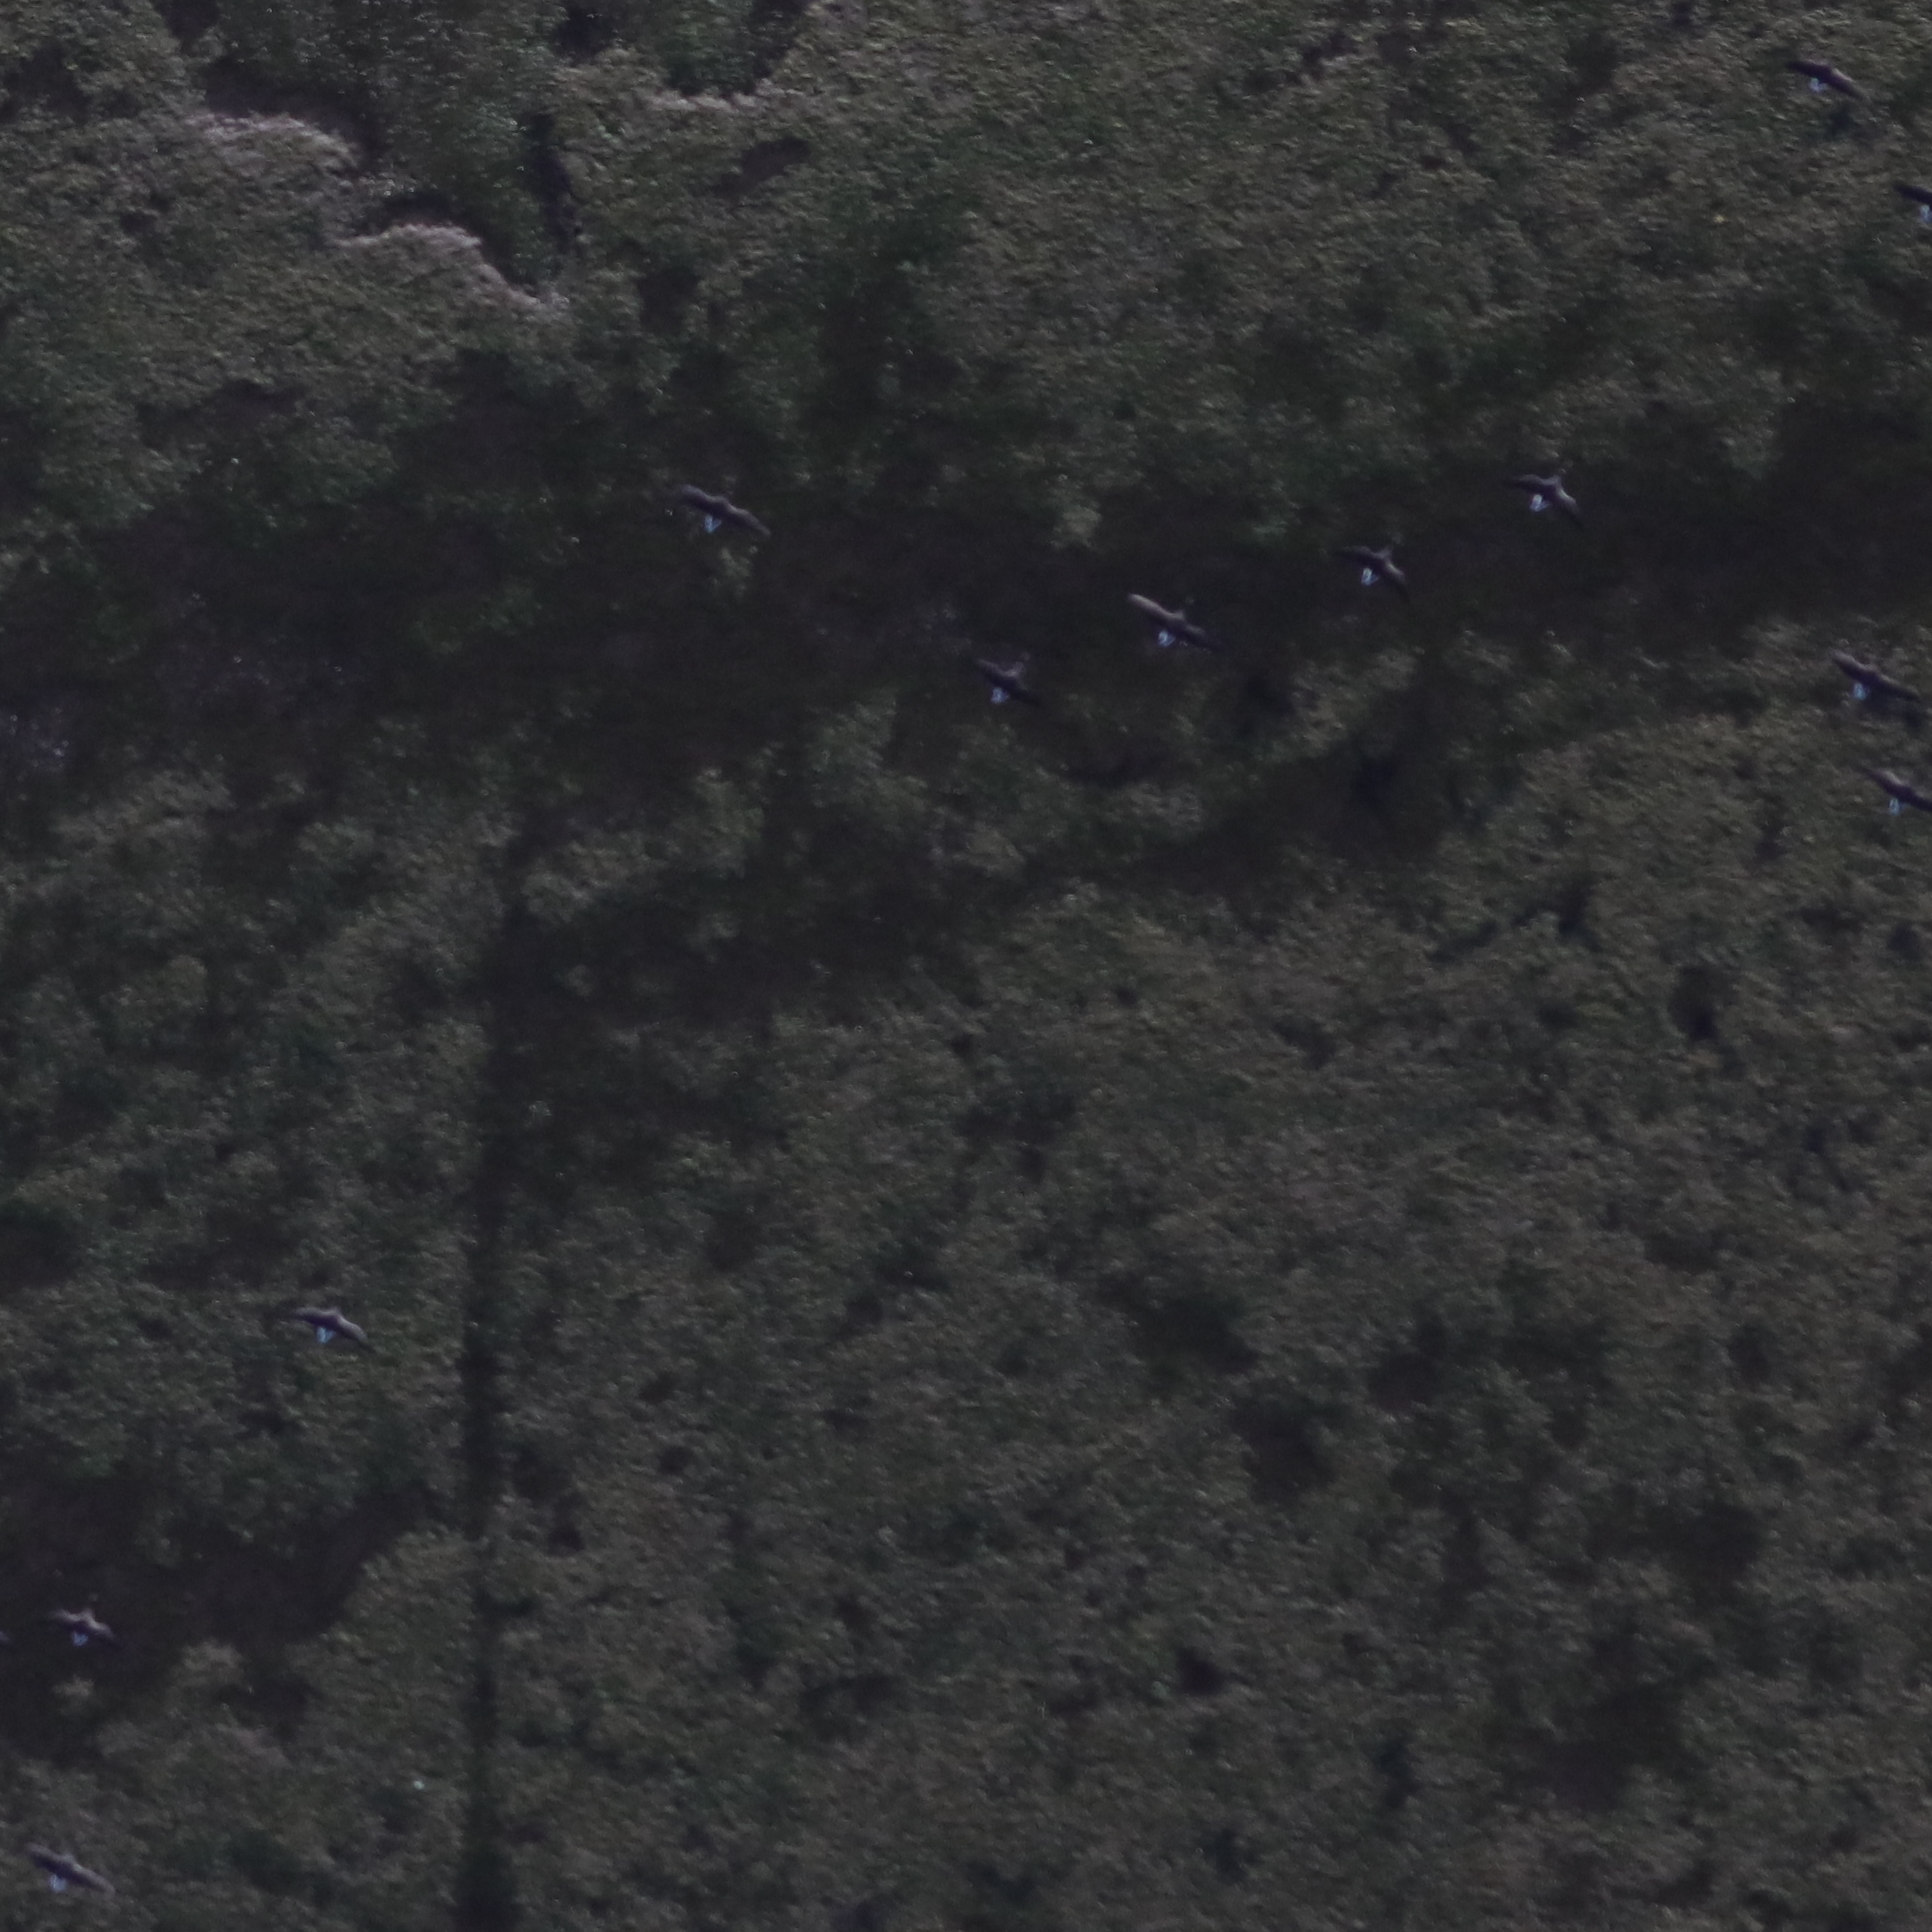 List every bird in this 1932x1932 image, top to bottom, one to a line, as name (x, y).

brant (1819, 77)
brant (1929, 211)
brant (1547, 492)
brant (712, 519)
brant (1385, 572)
brant (1166, 629)
brant (1012, 678)
brant (1875, 680)
brant (1900, 802)
brant (330, 1327)
brant (89, 1628)
brant (68, 1880)